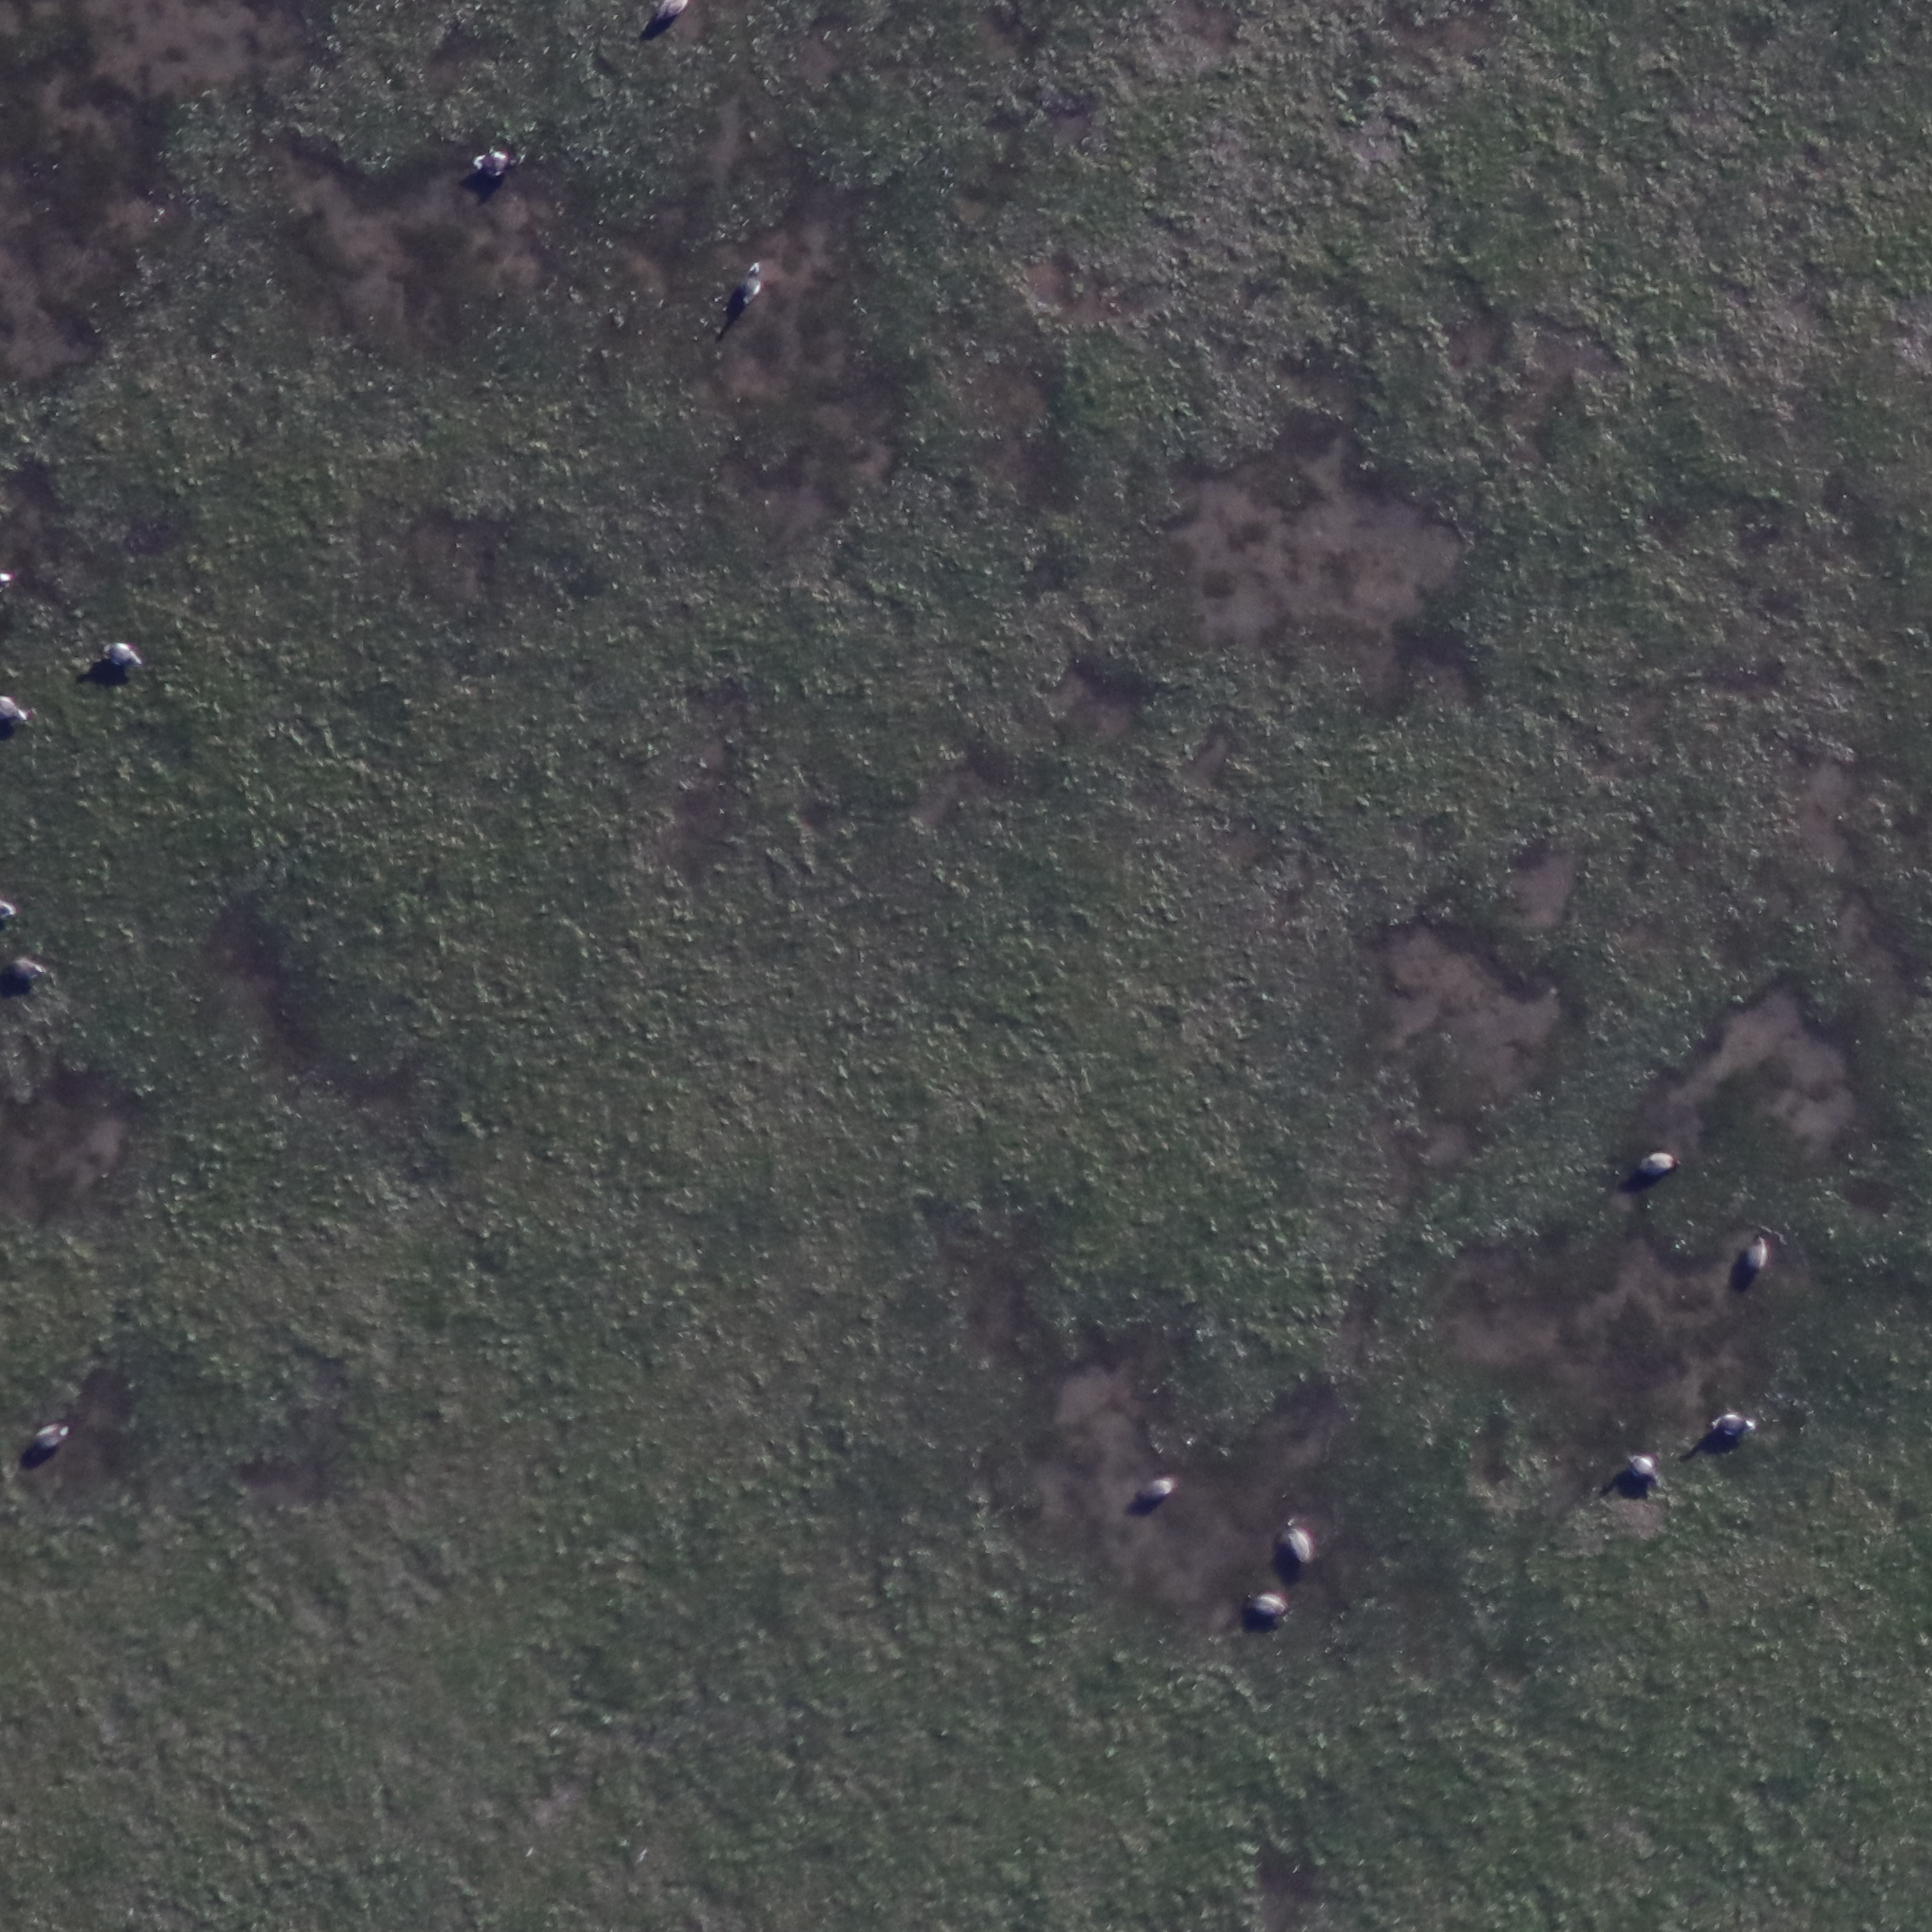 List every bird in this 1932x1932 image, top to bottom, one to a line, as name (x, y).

Canada goose (673, 7)
brant (494, 161)
brant (749, 282)
brant (123, 656)
Canada goose (25, 968)
Canada goose (1659, 1161)
Canada goose (1757, 1253)
brant (1731, 1425)
Canada goose (50, 1439)
brant (1642, 1470)
Canada goose (1158, 1492)
Canada goose (1304, 1545)
Canada goose (1267, 1606)